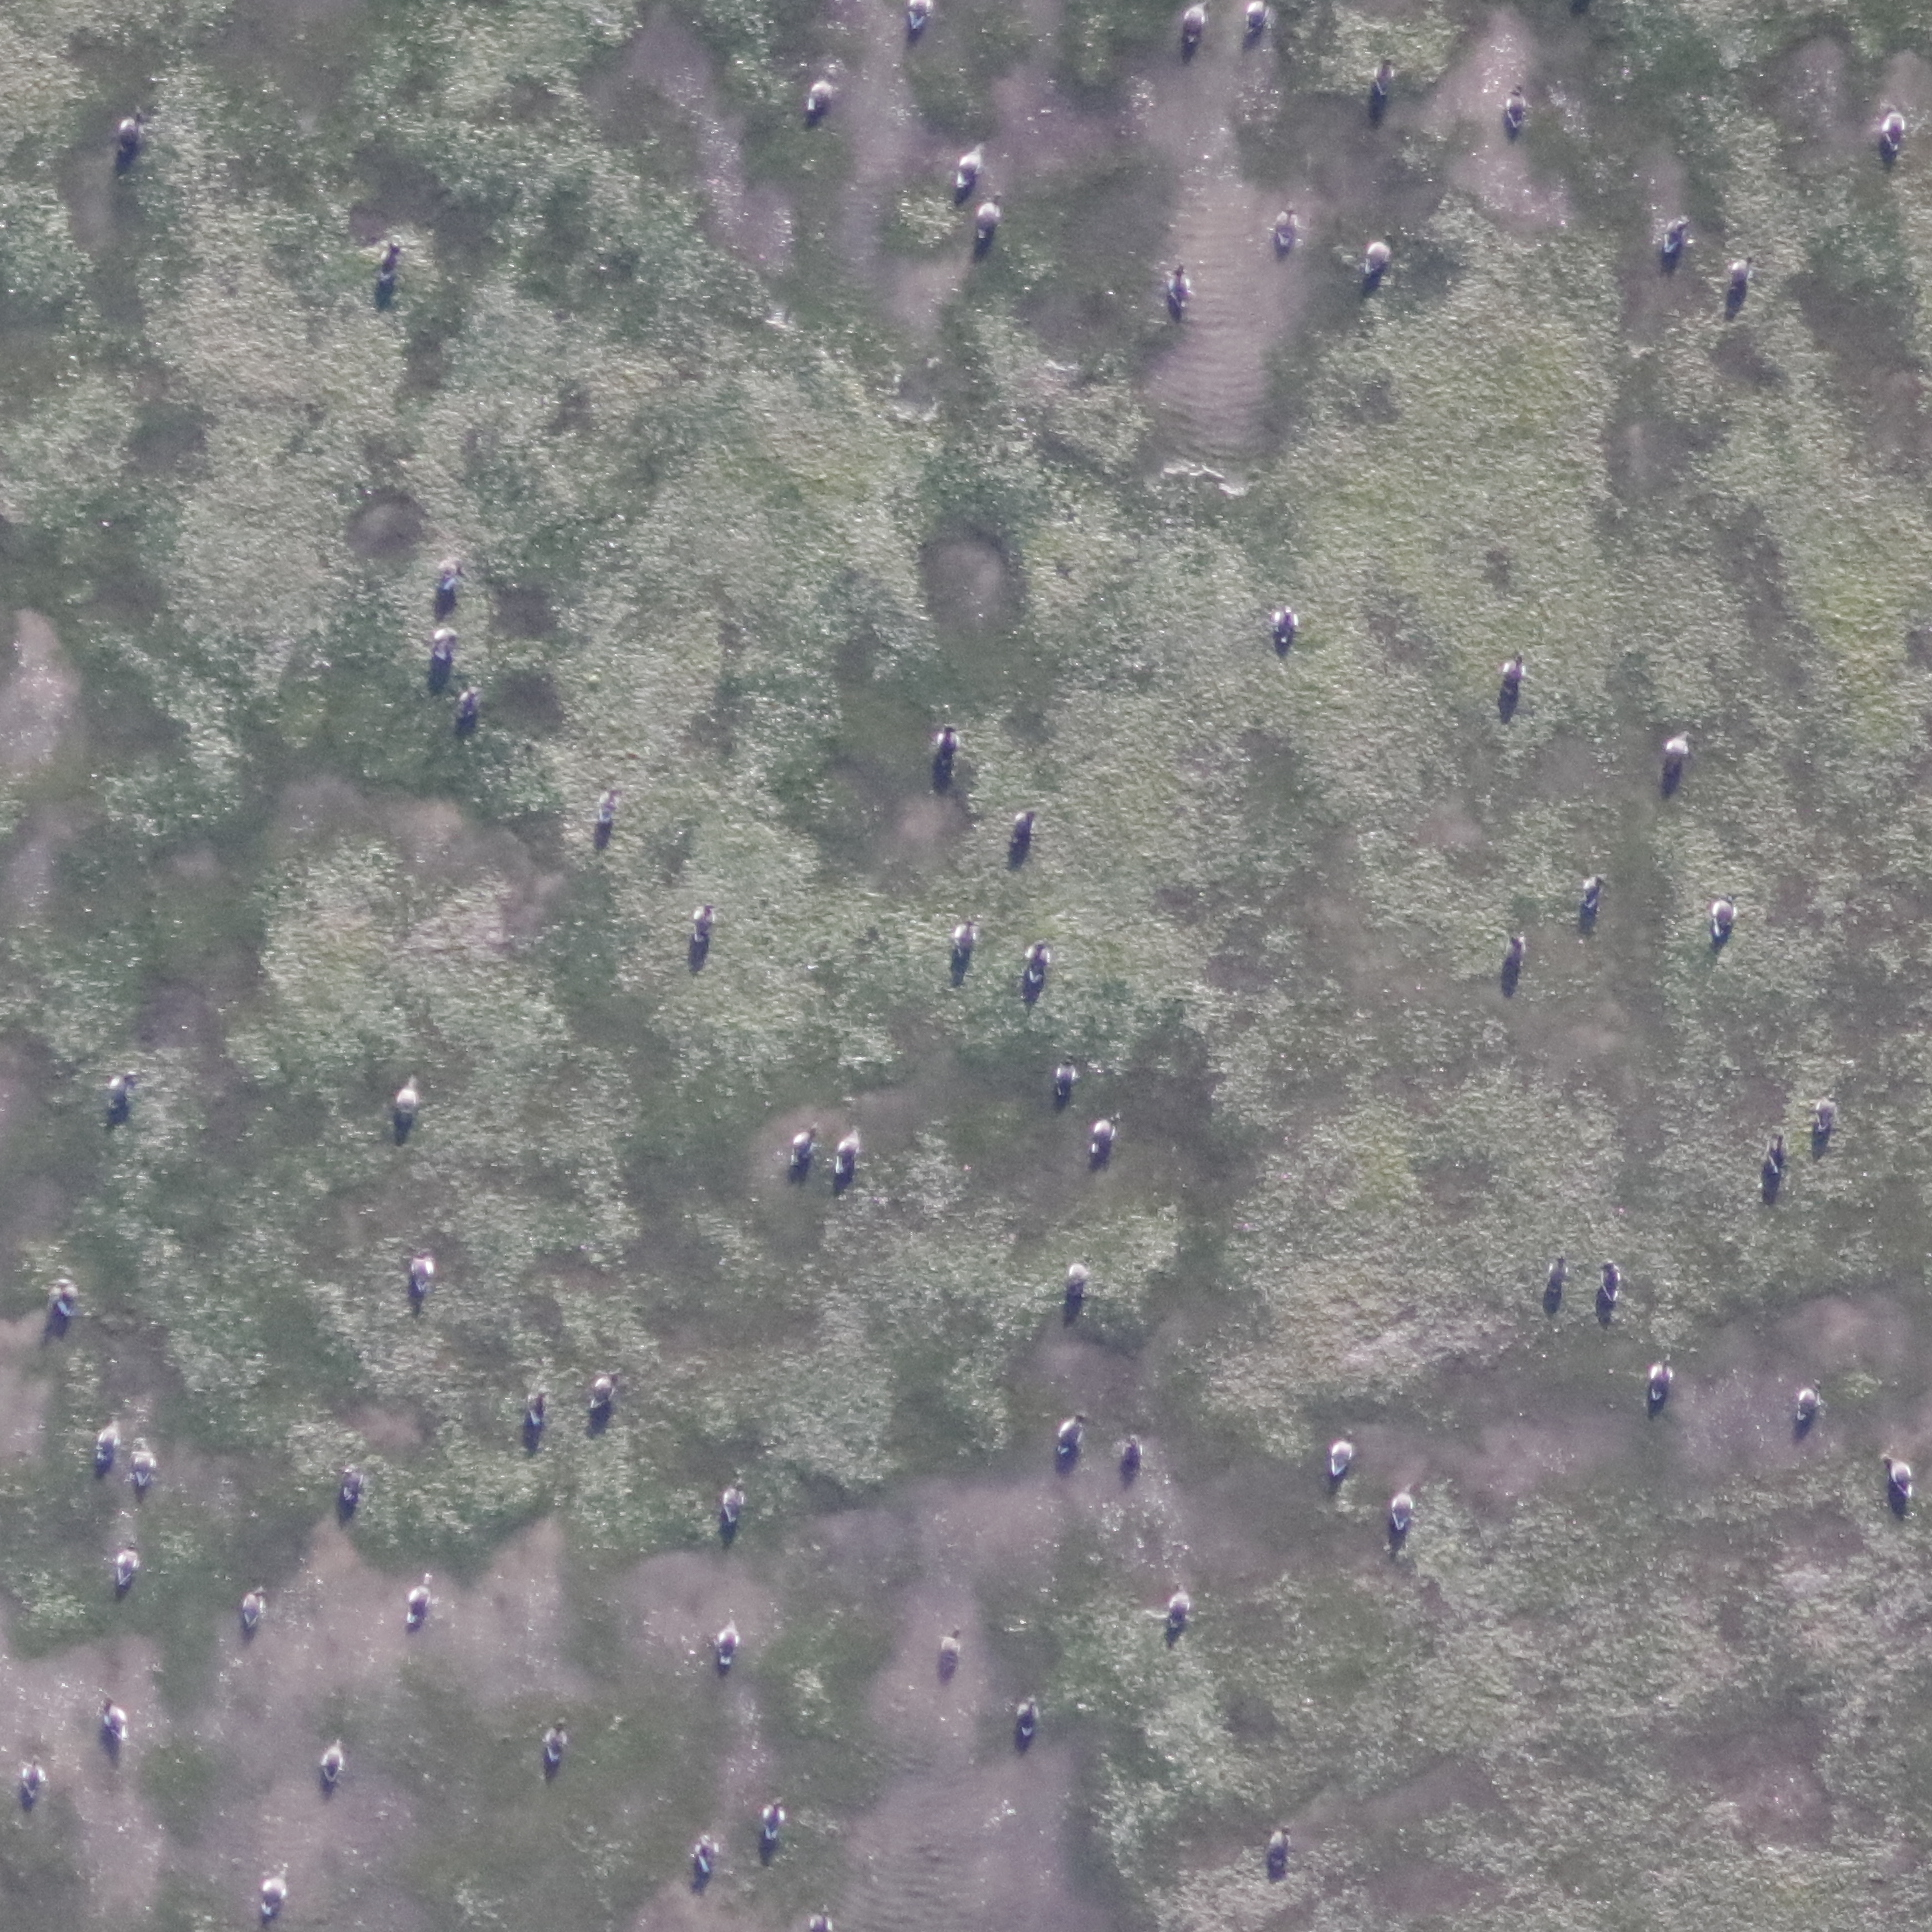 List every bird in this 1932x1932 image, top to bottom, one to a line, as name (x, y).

brant (1259, 18)
brant (920, 20)
brant (1188, 32)
brant (1379, 82)
brant (819, 97)
brant (1509, 109)
brant (1899, 129)
brant (128, 135)
brant (974, 169)
brant (996, 222)
brant (1286, 225)
brant (1670, 236)
brant (1376, 258)
brant (383, 267)
brant (1743, 275)
brant (1179, 287)
brant (448, 579)
brant (1293, 629)
brant (446, 644)
brant (1511, 676)
brant (467, 707)
brant (948, 743)
brant (1681, 748)
brant (599, 822)
brant (1017, 822)
brant (1590, 887)
brant (1724, 925)
brant (711, 932)
brant (1515, 948)
brant (960, 950)
brant (1032, 964)
brant (1060, 1080)
brant (116, 1092)
brant (404, 1103)
brant (1821, 1118)
brant (1103, 1137)
brant (794, 1152)
brant (842, 1152)
brant (1771, 1154)
brant (1556, 1269)
brant (1077, 1278)
brant (421, 1280)
brant (1607, 1287)
brant (62, 1302)
brant (1661, 1381)
brant (608, 1399)
brant (1805, 1408)
brant (525, 1417)
brant (1070, 1434)
brant (103, 1442)
brant (1129, 1457)
brant (1341, 1458)
brant (148, 1462)
brant (1899, 1479)
brant (352, 1485)
brant (734, 1500)
brant (1404, 1513)
brant (121, 1568)
brant (426, 1603)
brant (255, 1607)
brant (1185, 1610)
brant (945, 1646)
brant (727, 1648)
brant (1028, 1716)
brant (119, 1726)
brant (552, 1747)
brant (335, 1763)
brant (35, 1777)
brant (772, 1820)
brant (1281, 1852)
brant (707, 1857)
brant (281, 1893)